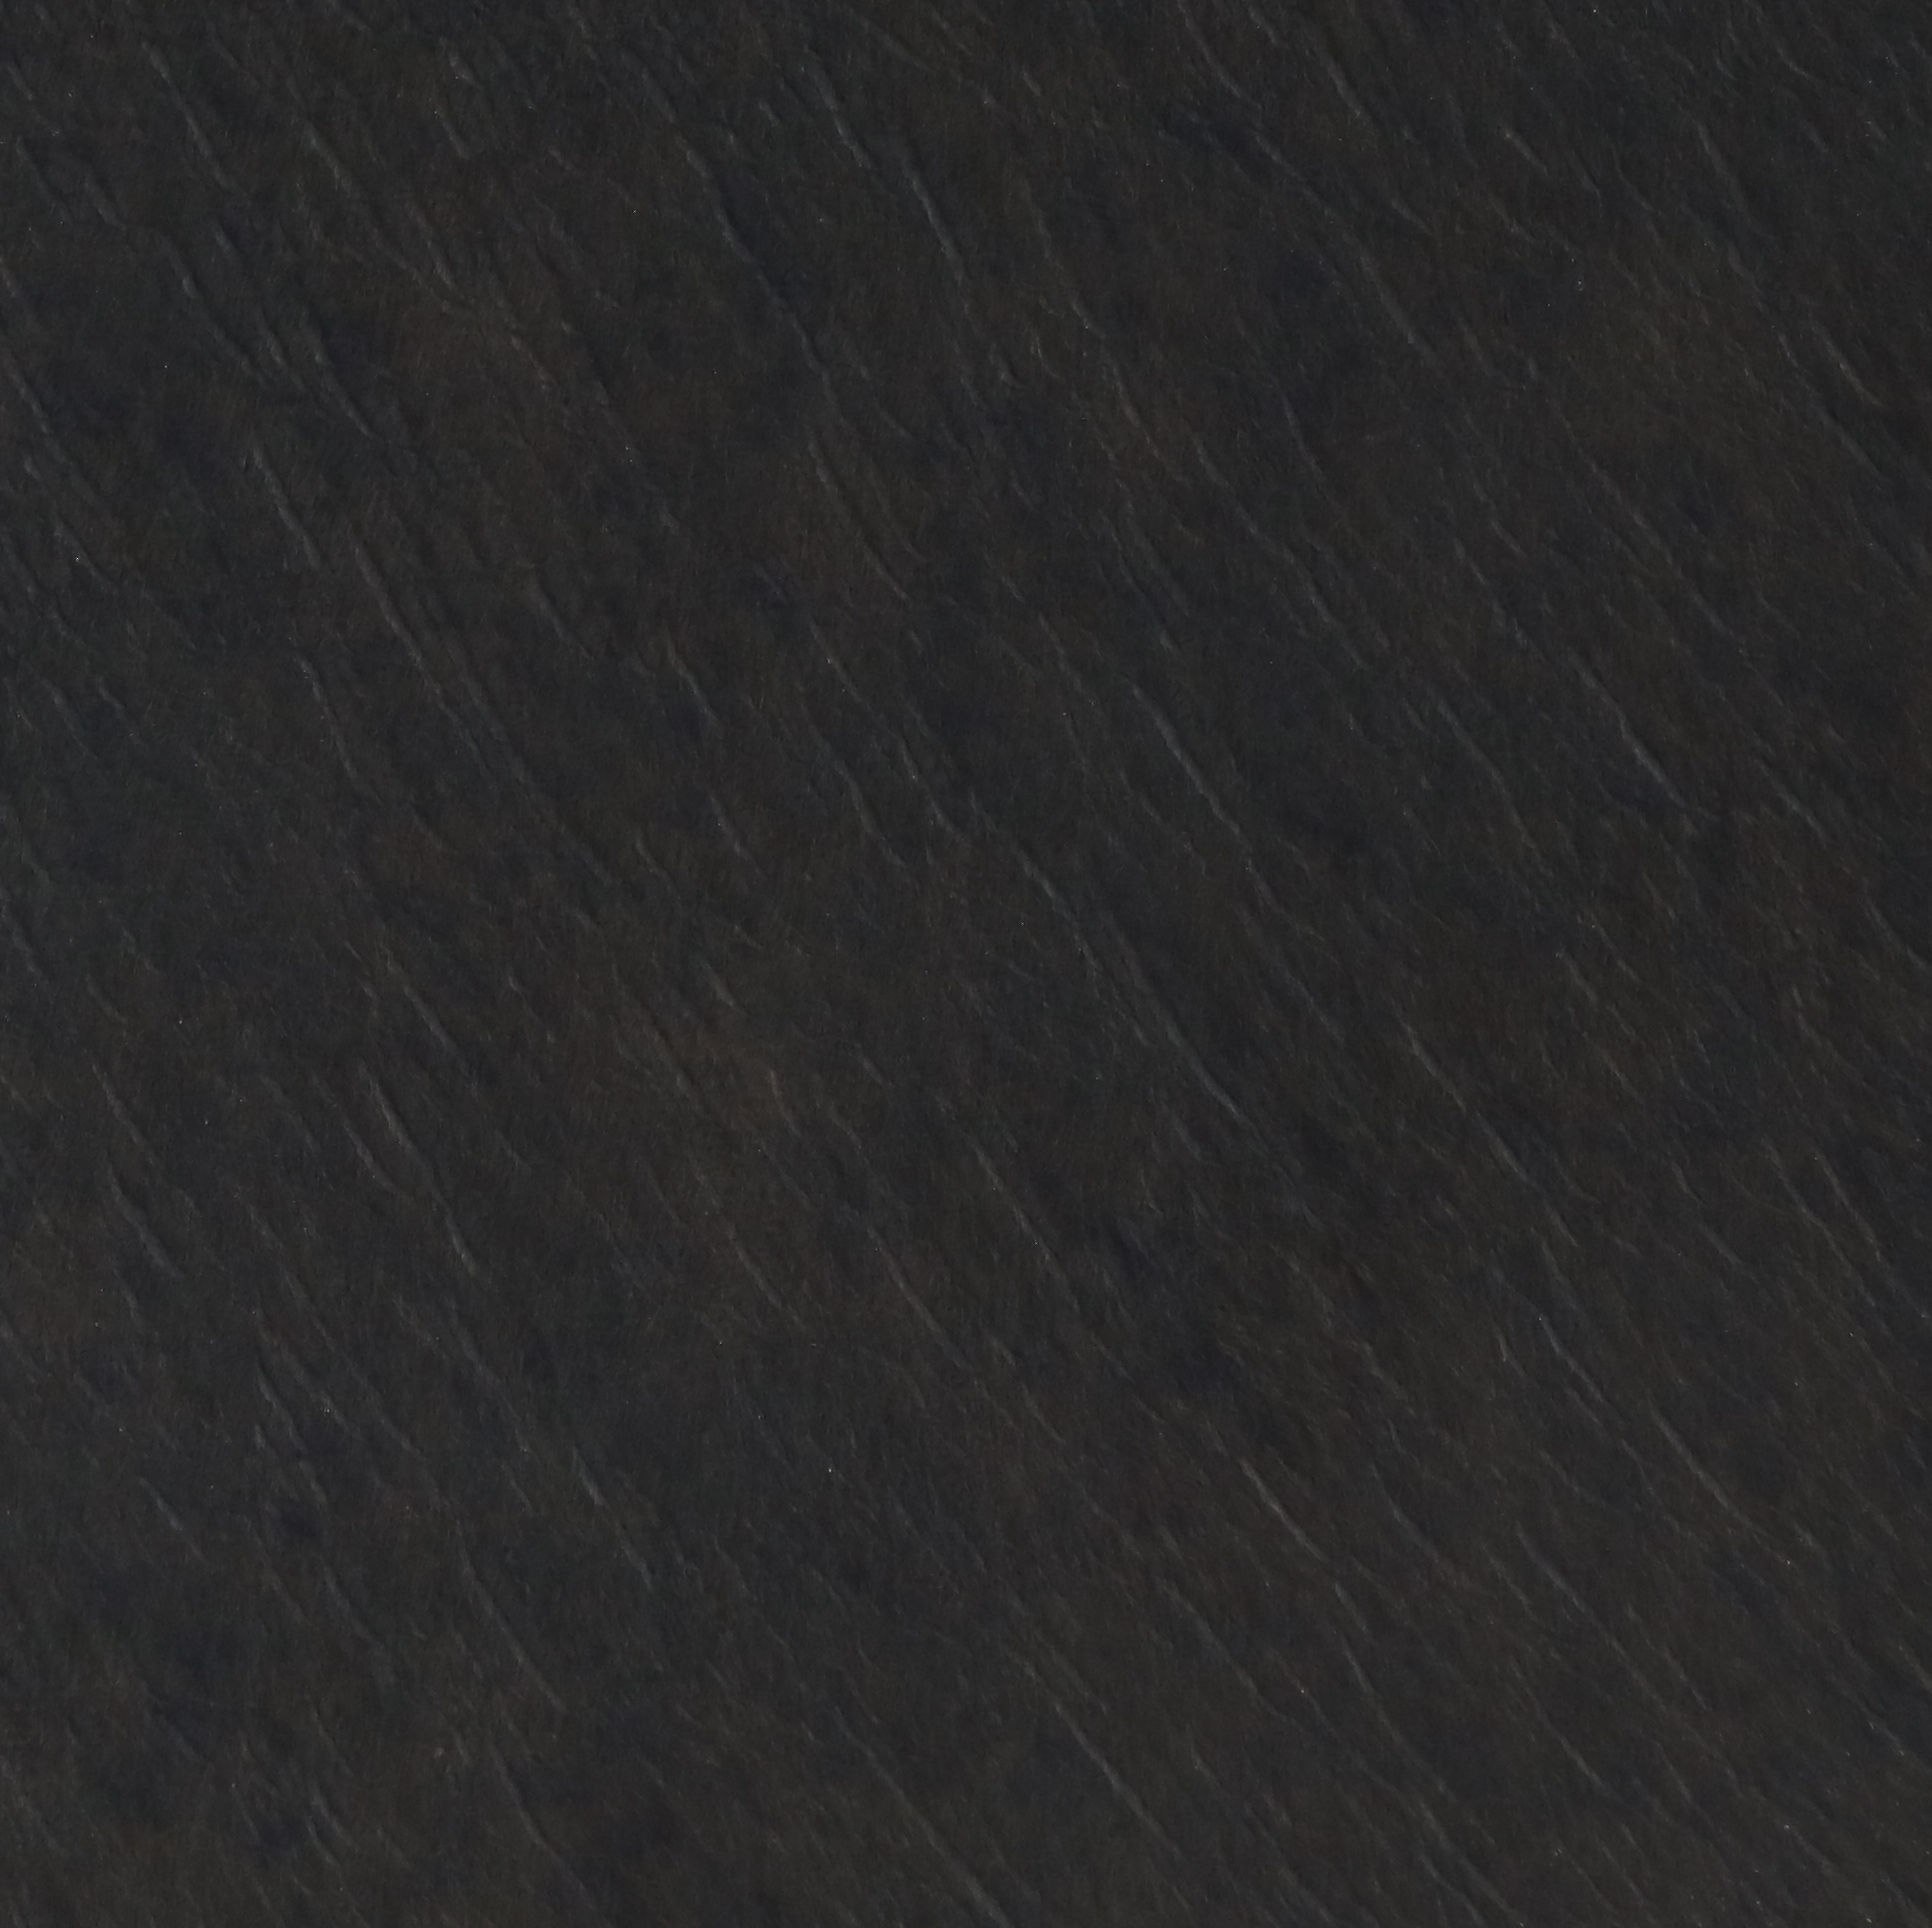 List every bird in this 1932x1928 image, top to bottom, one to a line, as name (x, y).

None